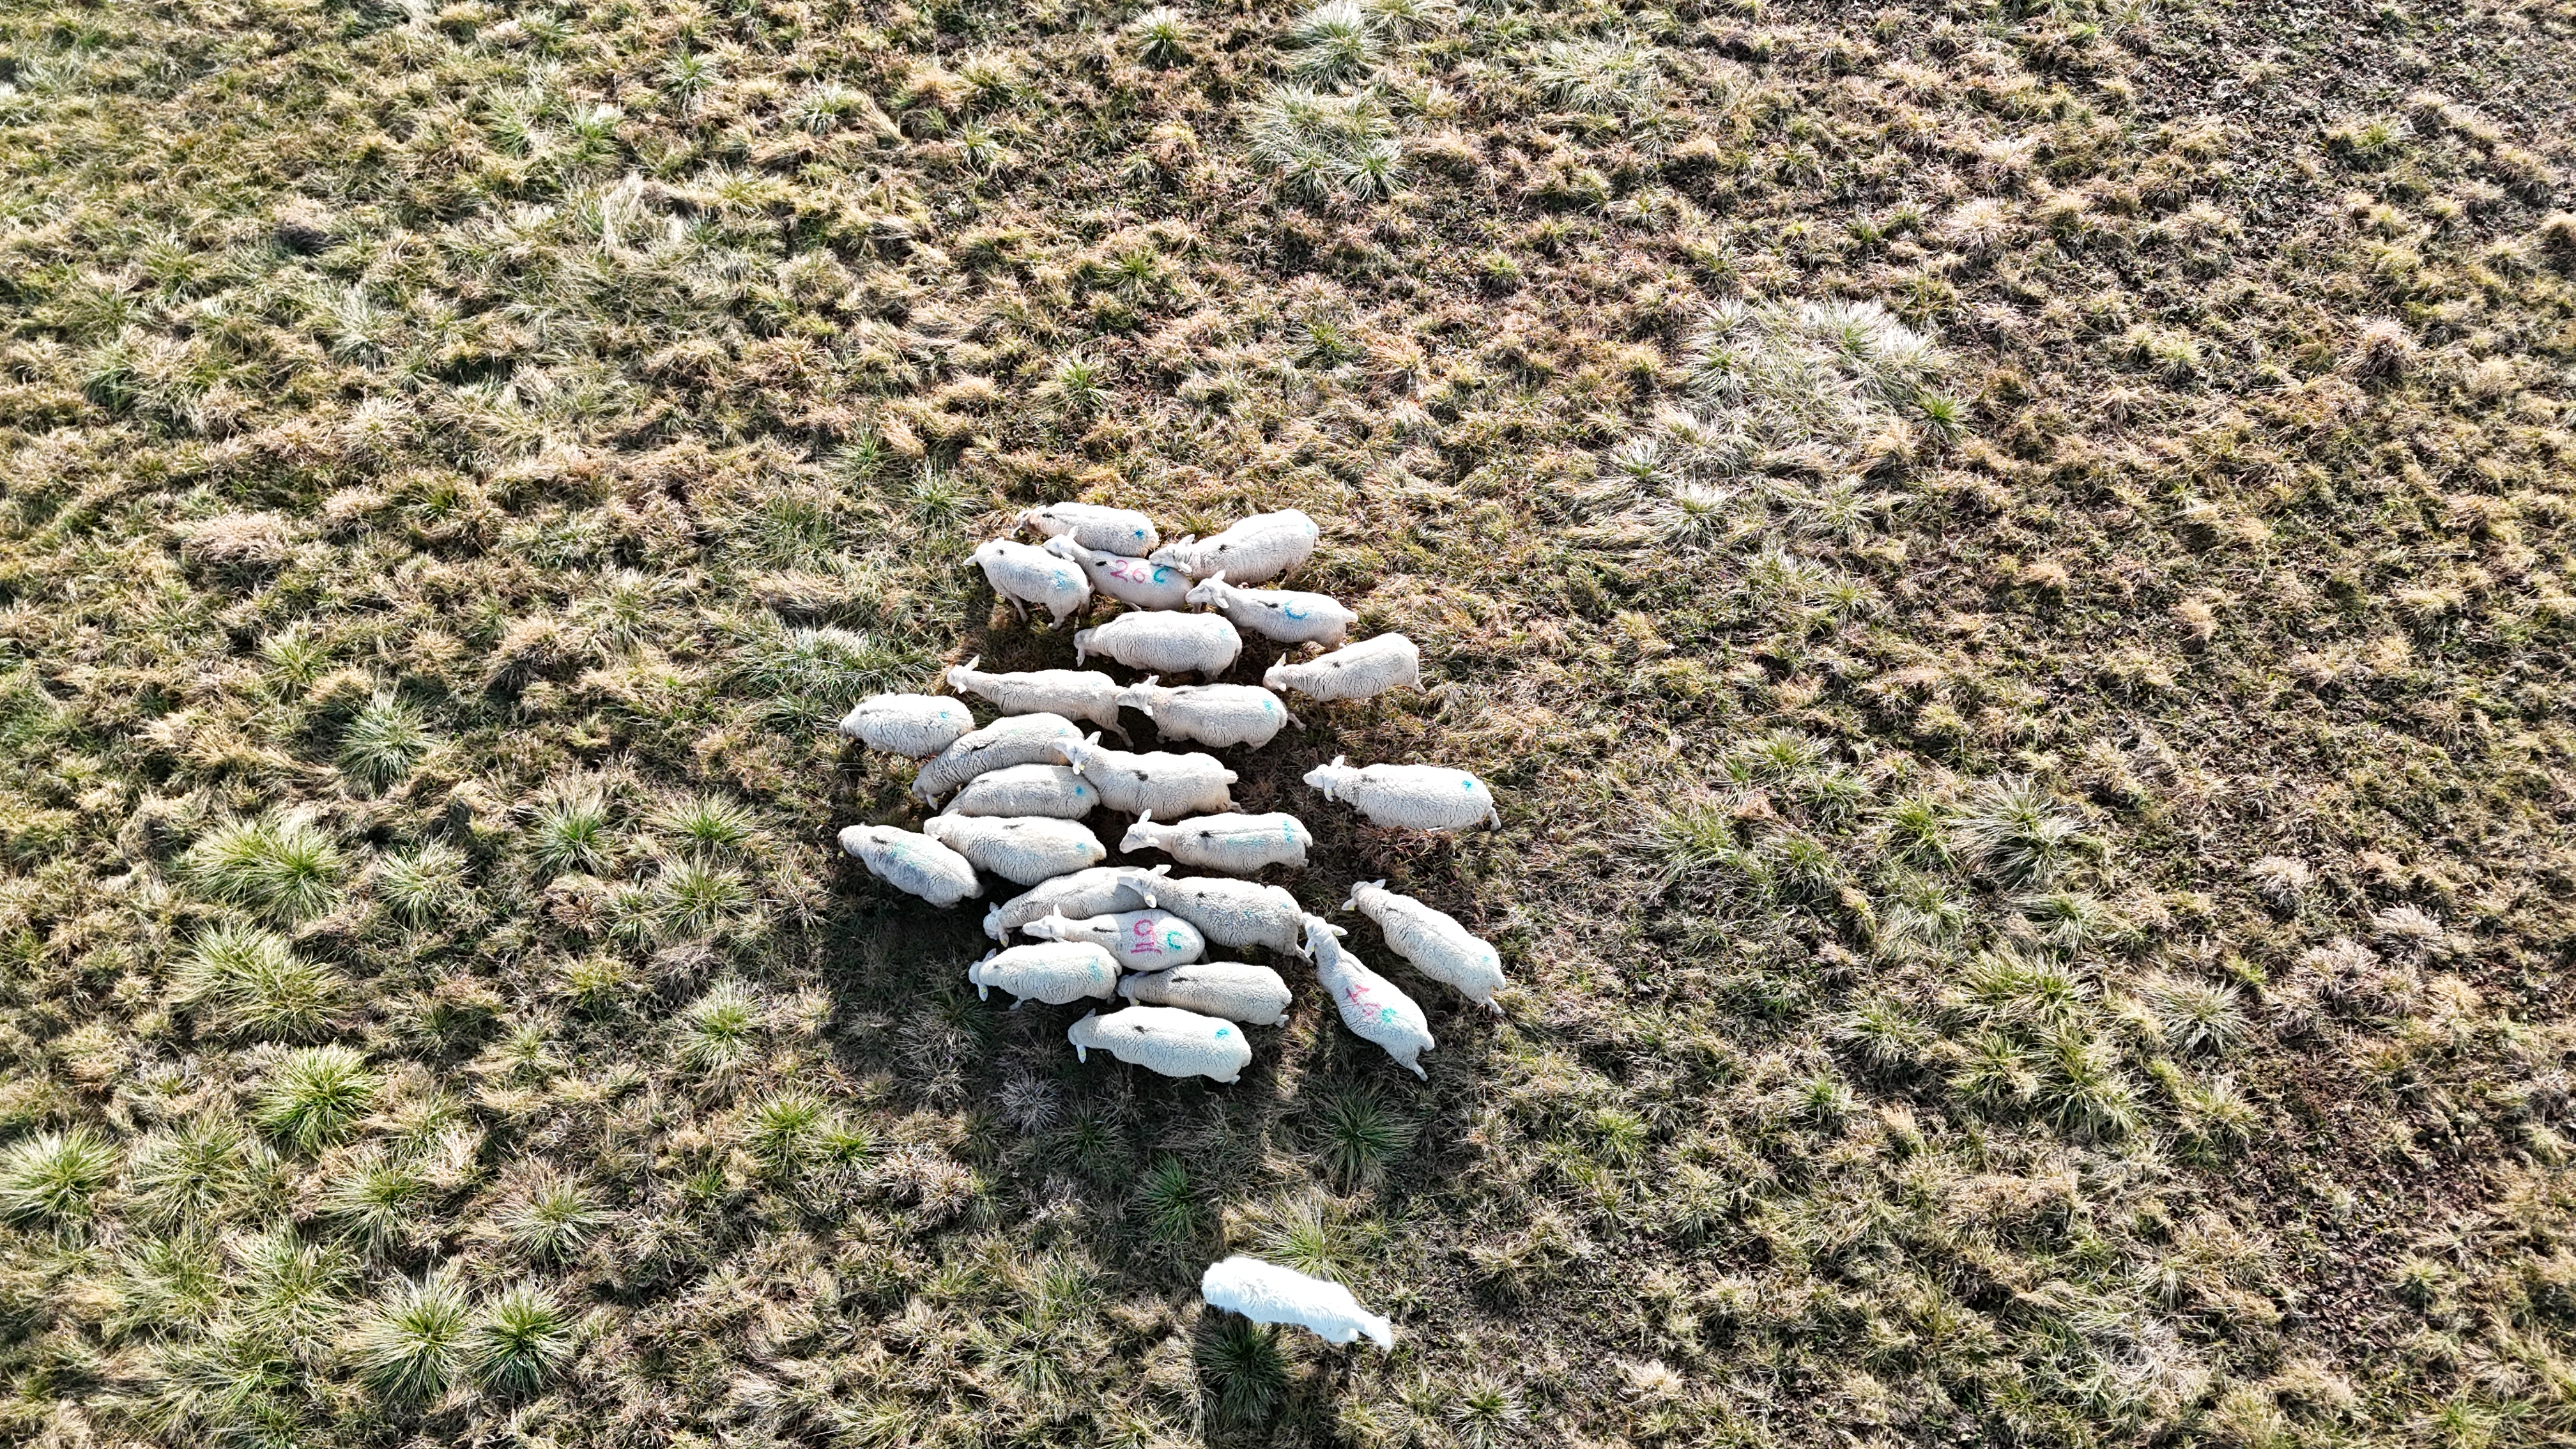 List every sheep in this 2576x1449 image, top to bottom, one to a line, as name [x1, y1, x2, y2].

sheep [1010, 502, 1159, 558]
sheep [1149, 508, 1319, 587]
sheep [1043, 526, 1197, 611]
sheep [962, 536, 1091, 631]
sheep [1185, 569, 1359, 652]
sheep [1074, 610, 1243, 683]
sheep [1264, 633, 1428, 703]
sheep [946, 655, 1136, 751]
sheep [1115, 674, 1308, 754]
sheep [839, 692, 976, 757]
sheep [912, 712, 1085, 810]
sheep [1052, 731, 1248, 814]
sheep [1302, 752, 1501, 831]
sheep [941, 764, 1101, 821]
sheep [924, 807, 1107, 887]
sheep [1120, 809, 1314, 876]
sheep [836, 822, 986, 910]
sheep [1117, 864, 1313, 967]
sheep [982, 866, 1148, 946]
sheep [1342, 878, 1507, 1017]
sheep [1023, 905, 1206, 971]
sheep [1301, 912, 1436, 1081]
sheep [968, 942, 1122, 1010]
sheep [1116, 962, 1292, 1029]
sheep [1069, 1006, 1253, 1085]